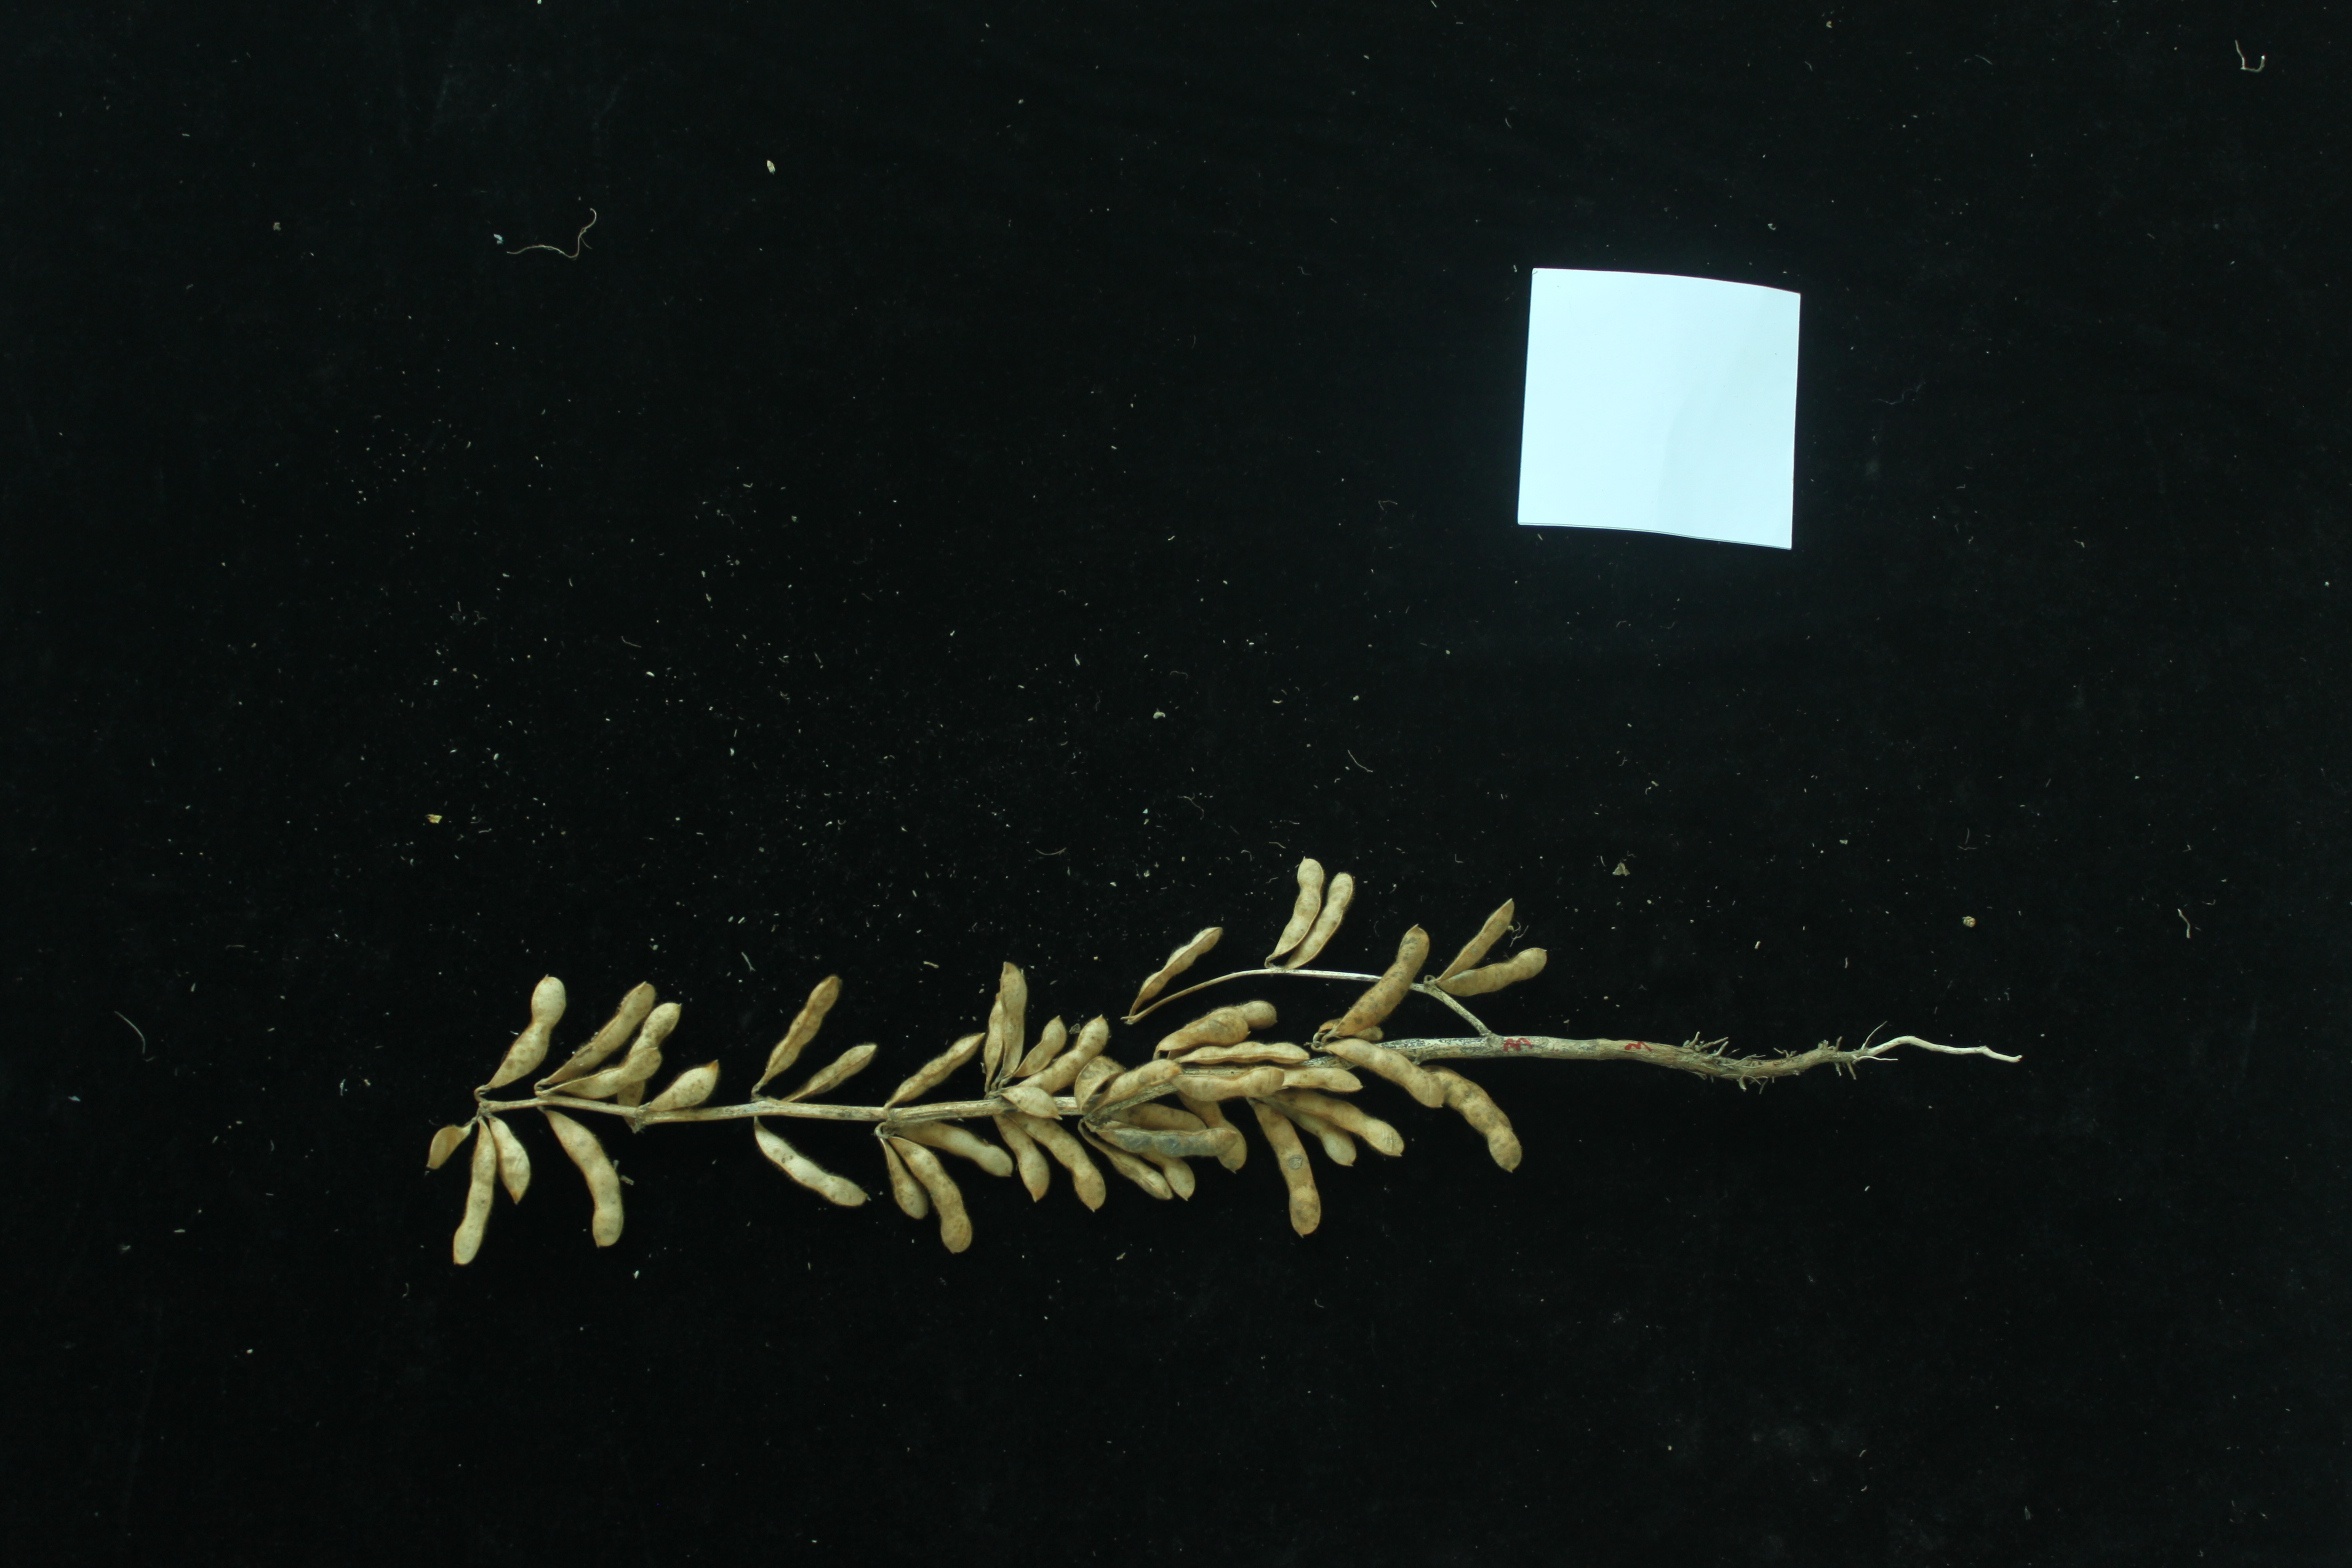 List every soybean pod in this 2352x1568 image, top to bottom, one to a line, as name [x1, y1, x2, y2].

soybean pod [1274, 858, 1323, 957]
soybean pod [1287, 873, 1353, 969]
soybean pod [1435, 899, 1515, 985]
soybean pod [1331, 926, 1428, 1037]
soybean pod [1139, 927, 1222, 1001]
soybean pod [1442, 948, 1545, 995]
soybean pod [989, 964, 1027, 1090]
soybean pod [766, 974, 842, 1077]
soybean pod [483, 976, 565, 1089]
soybean pod [539, 984, 655, 1086]
soybean pod [982, 992, 1005, 1079]
soybean pod [1228, 1001, 1277, 1027]
soybean pod [617, 1002, 680, 1123]
soybean pod [1158, 1007, 1247, 1052]
soybean pod [1009, 1013, 1066, 1077]
soybean pod [1005, 1017, 1110, 1099]
soybean pod [894, 1034, 985, 1101]
soybean pod [1320, 1038, 1445, 1110]
soybean pod [1180, 1043, 1308, 1067]
soybean pod [800, 1046, 877, 1098]
soybean pod [544, 1048, 662, 1098]
soybean pod [1074, 1057, 1126, 1115]
soybean pod [637, 1060, 717, 1117]
soybean pod [1101, 1061, 1184, 1107]
soybean pod [1175, 1066, 1286, 1099]
soybean pod [1279, 1069, 1363, 1093]
soybean pod [1412, 1070, 1519, 1173]
soybean pod [1005, 1089, 1063, 1121]
soybean pod [1176, 1091, 1246, 1174]
soybean pod [1256, 1094, 1356, 1166]
soybean pod [1287, 1094, 1406, 1156]
soybean pod [1253, 1100, 1320, 1237]
soybean pod [1115, 1104, 1208, 1131]
soybean pod [548, 1112, 622, 1246]
soybean pod [488, 1113, 530, 1204]
soybean pod [1003, 1115, 1105, 1211]
soybean pod [994, 1116, 1050, 1201]
soybean pod [426, 1120, 470, 1169]
soybean pod [754, 1122, 868, 1207]
soybean pod [453, 1123, 496, 1265]
soybean pod [898, 1125, 1012, 1177]
soybean pod [1093, 1127, 1238, 1157]
soybean pod [878, 1134, 928, 1218]
soybean pod [890, 1138, 973, 1252]
soybean pod [1089, 1141, 1171, 1199]
soybean pod [1137, 1152, 1194, 1199]